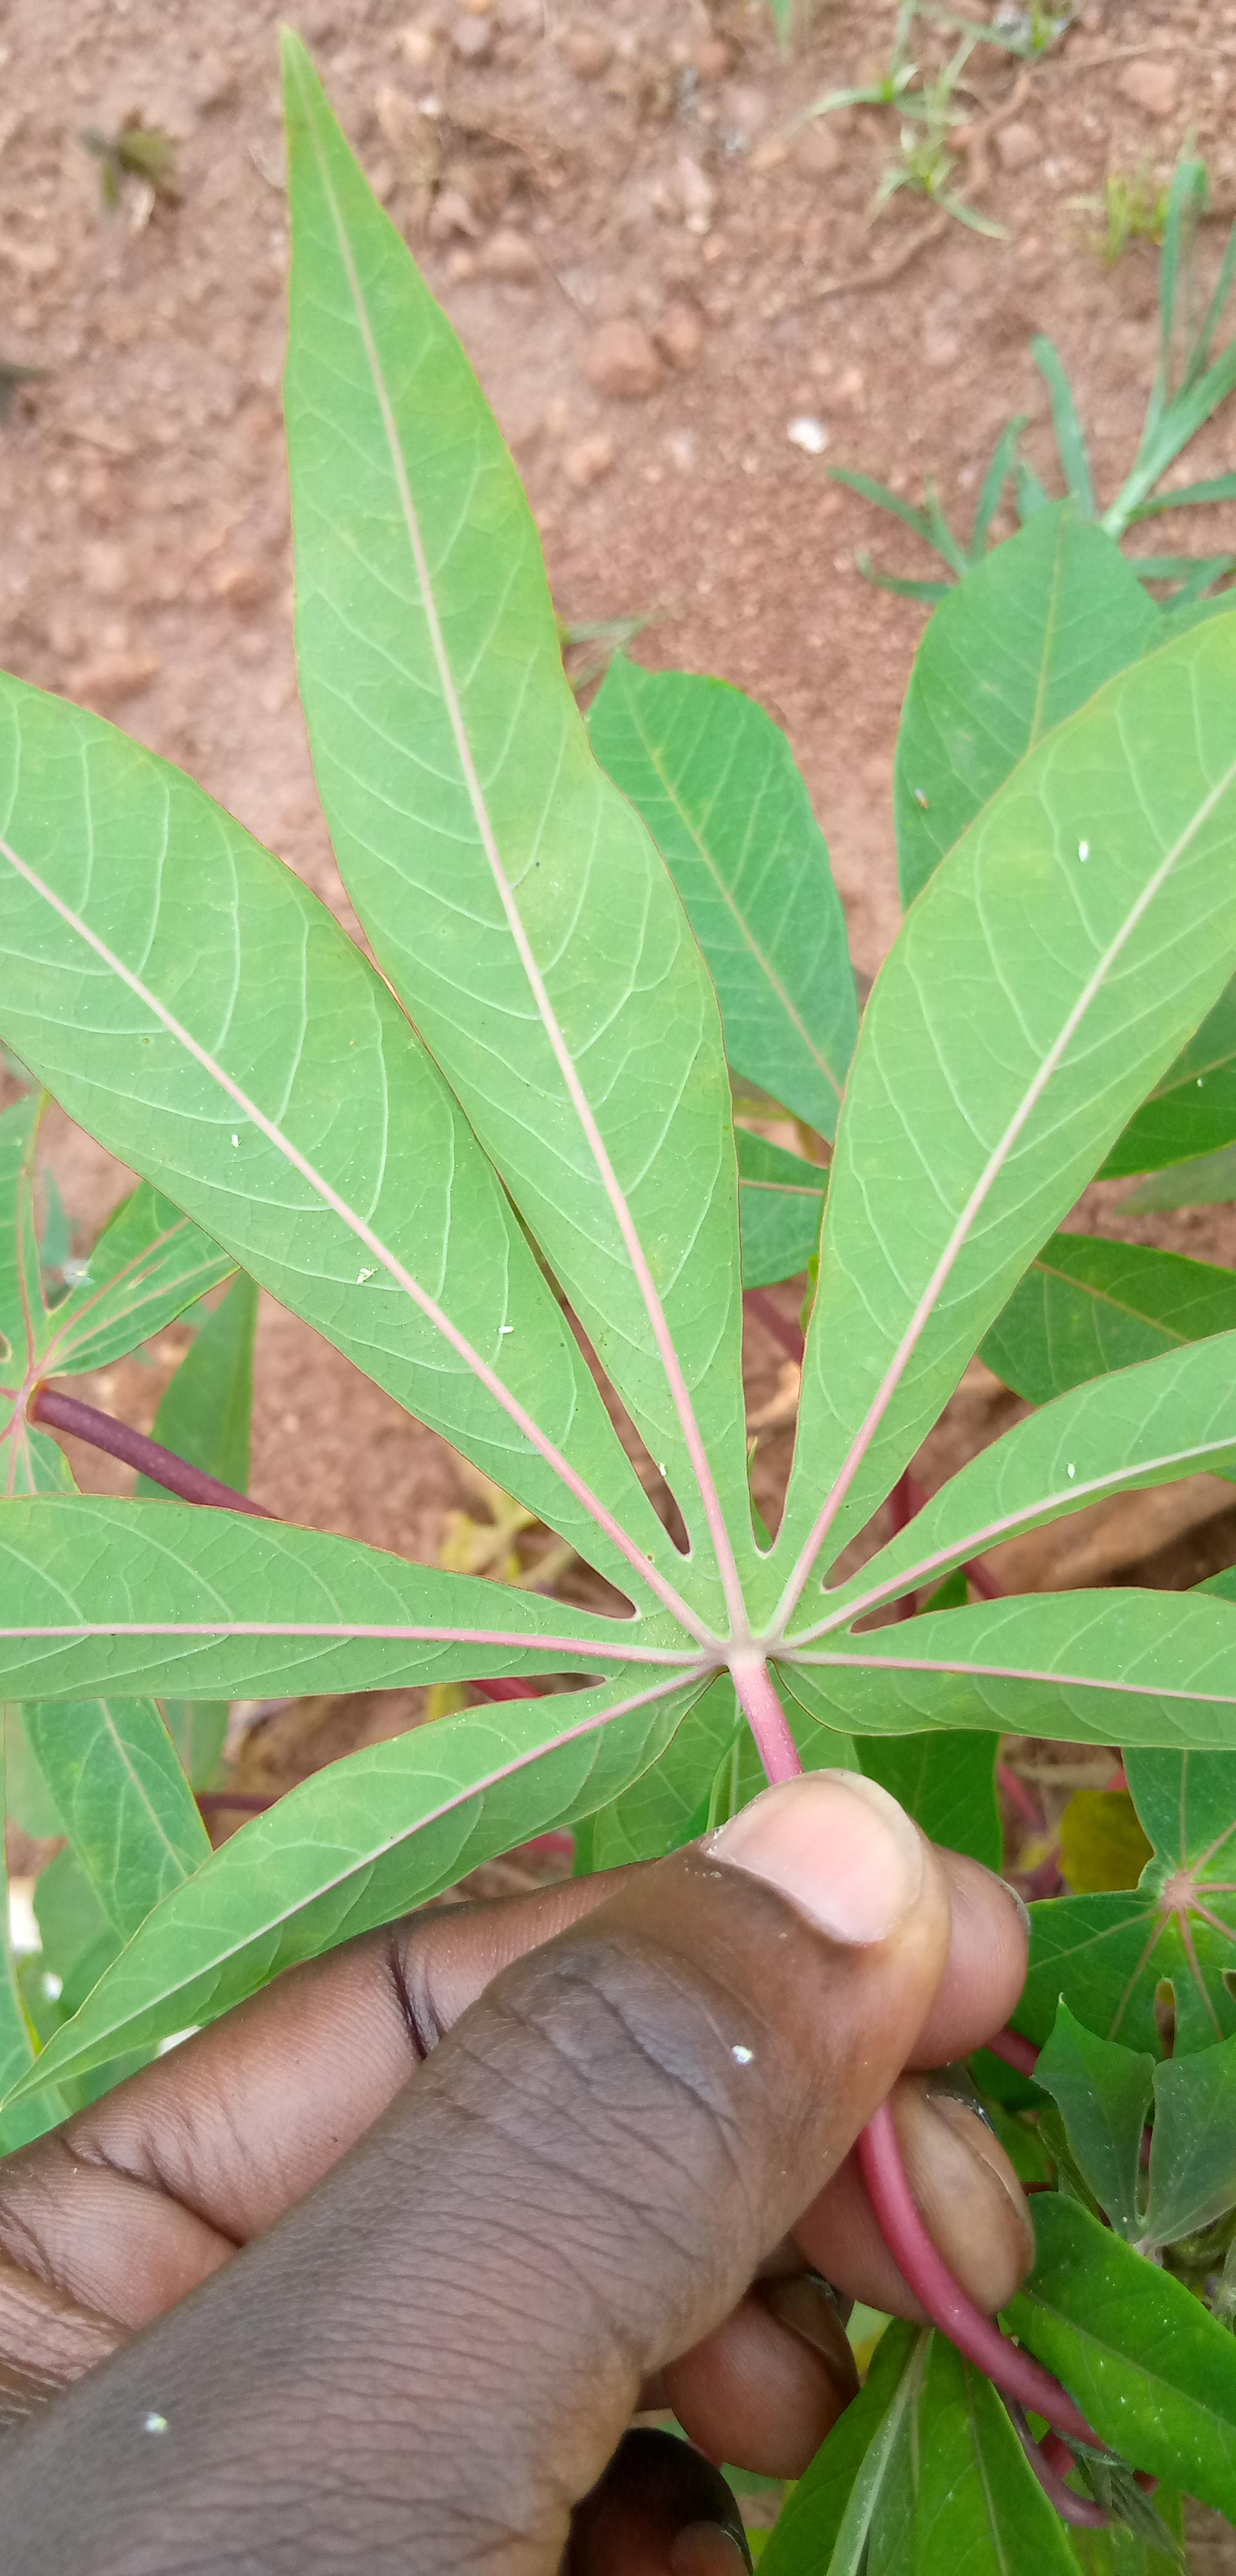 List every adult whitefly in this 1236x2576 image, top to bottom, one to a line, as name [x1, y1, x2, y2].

whitefly [1076, 837, 1090, 865]
whitefly [229, 1131, 243, 1150]
whitefly [357, 1266, 376, 1277]
whitefly [354, 1273, 370, 1286]
whitefly [492, 1321, 519, 1340]
whitefly [657, 1459, 672, 1478]
whitefly [1064, 1460, 1078, 1480]